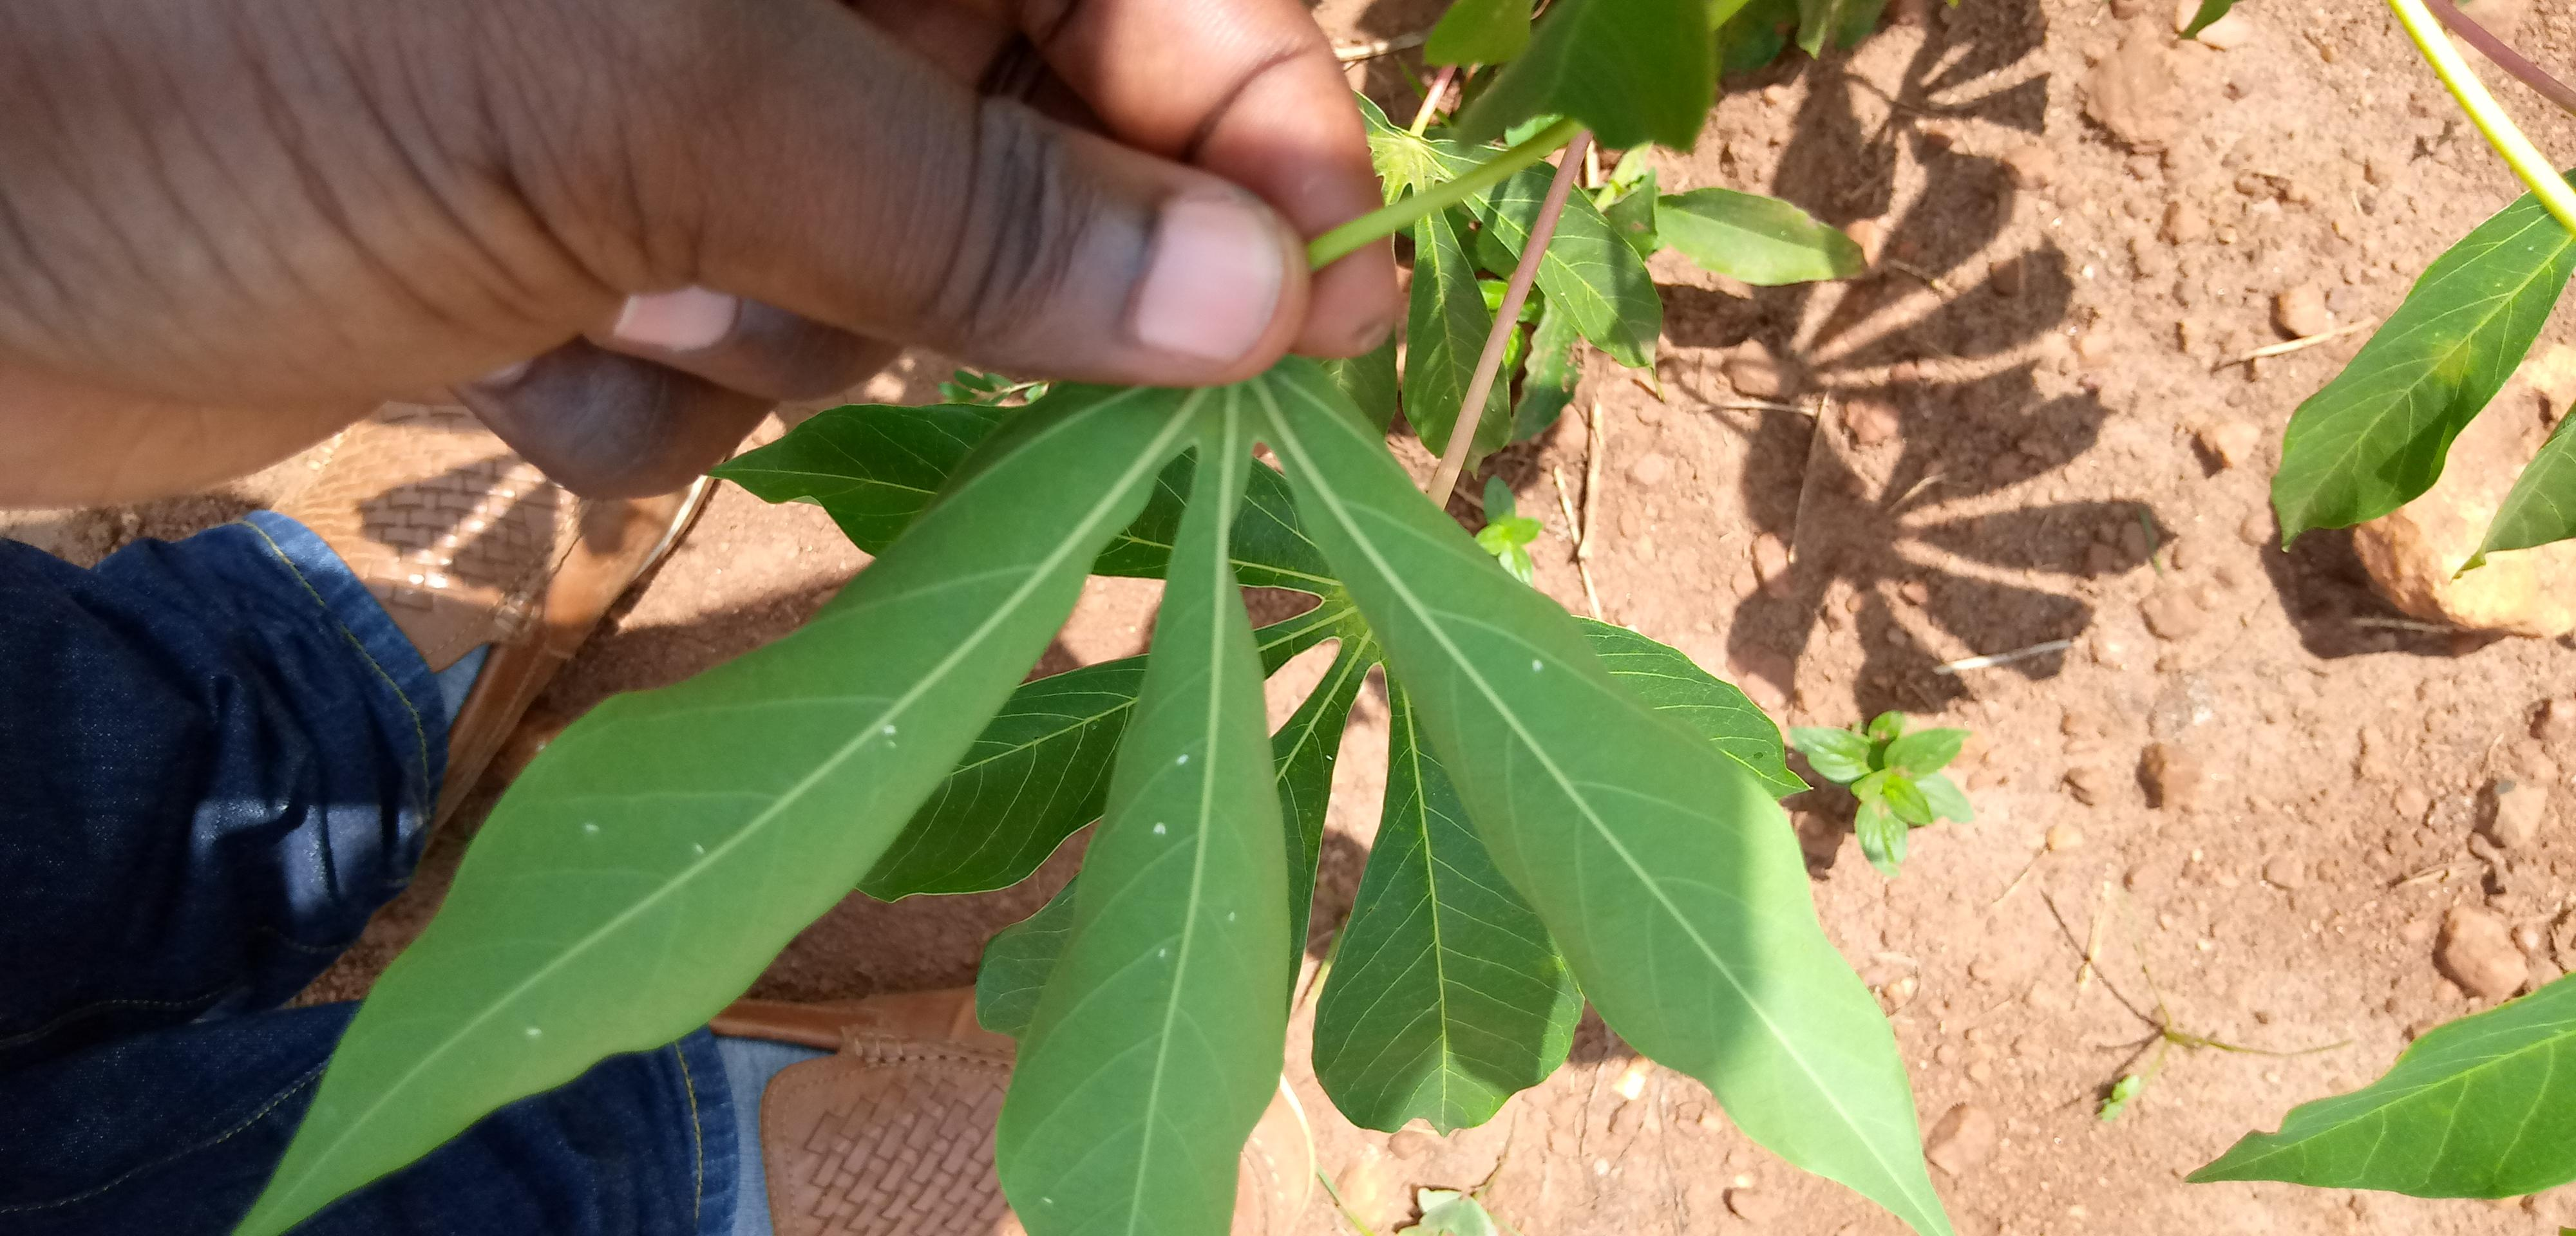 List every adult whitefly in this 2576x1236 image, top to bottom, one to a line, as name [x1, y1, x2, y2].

whitefly [1323, 753, 1335, 762]